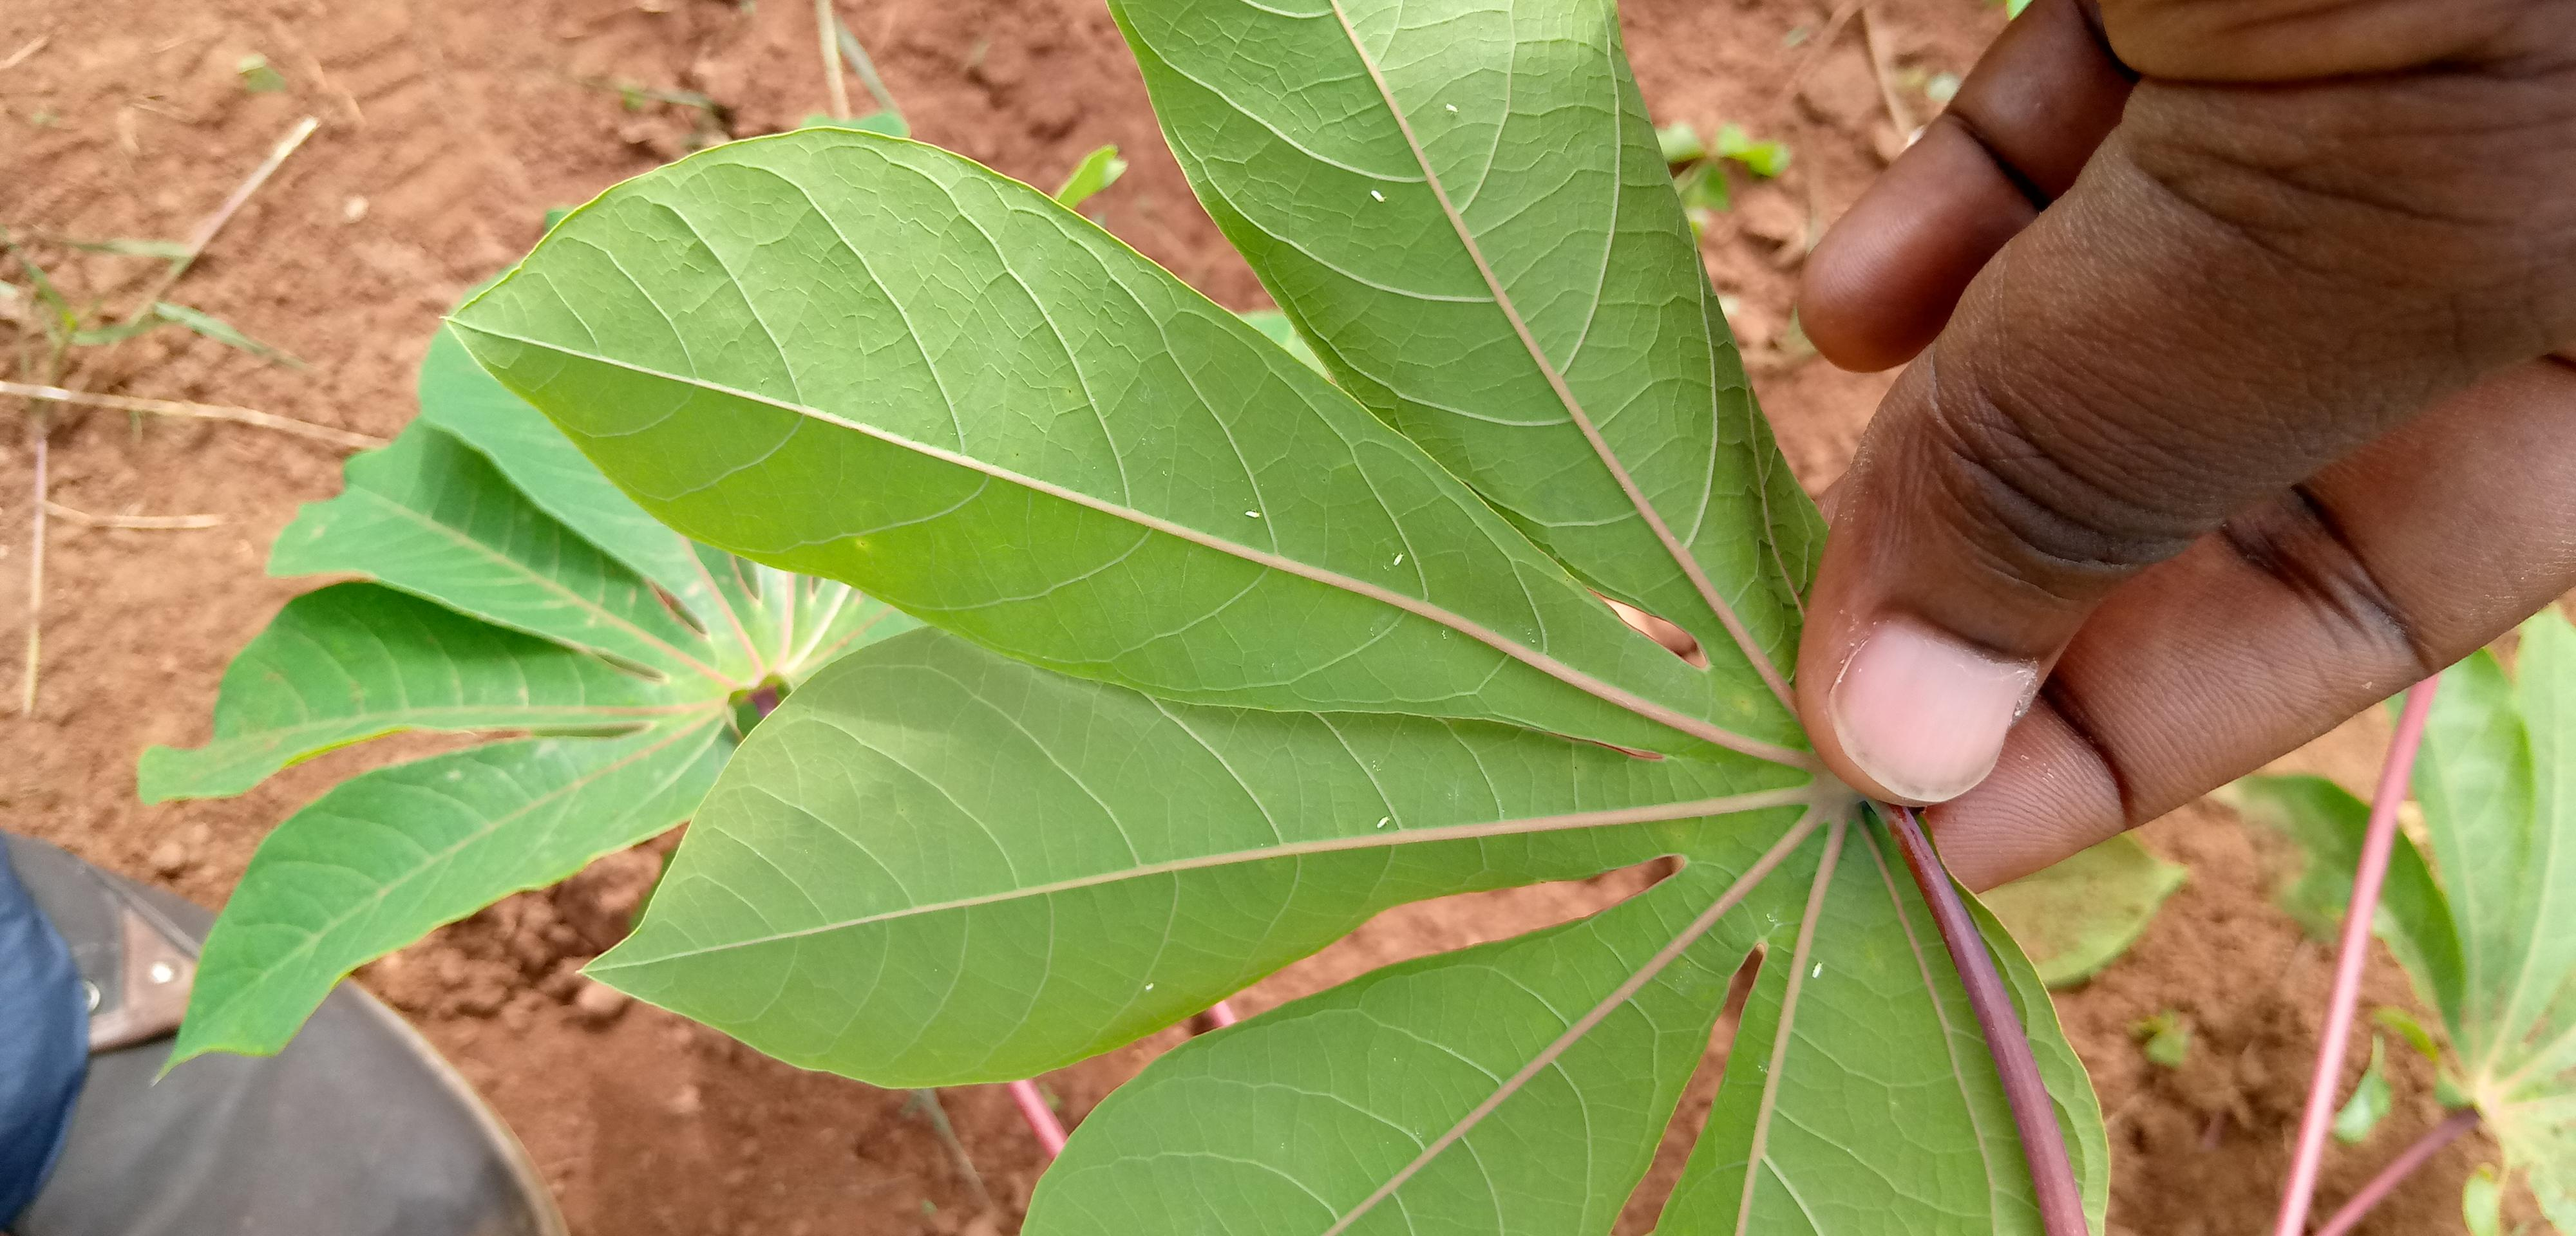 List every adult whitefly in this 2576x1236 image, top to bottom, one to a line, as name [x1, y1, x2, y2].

whitefly [1440, 95, 1471, 120]
whitefly [1363, 180, 1391, 211]
whitefly [1238, 498, 1269, 532]
whitefly [1384, 548, 1414, 584]
whitefly [1367, 803, 1399, 844]
whitefly [1802, 953, 1836, 990]
whitefly [1138, 971, 1160, 1000]